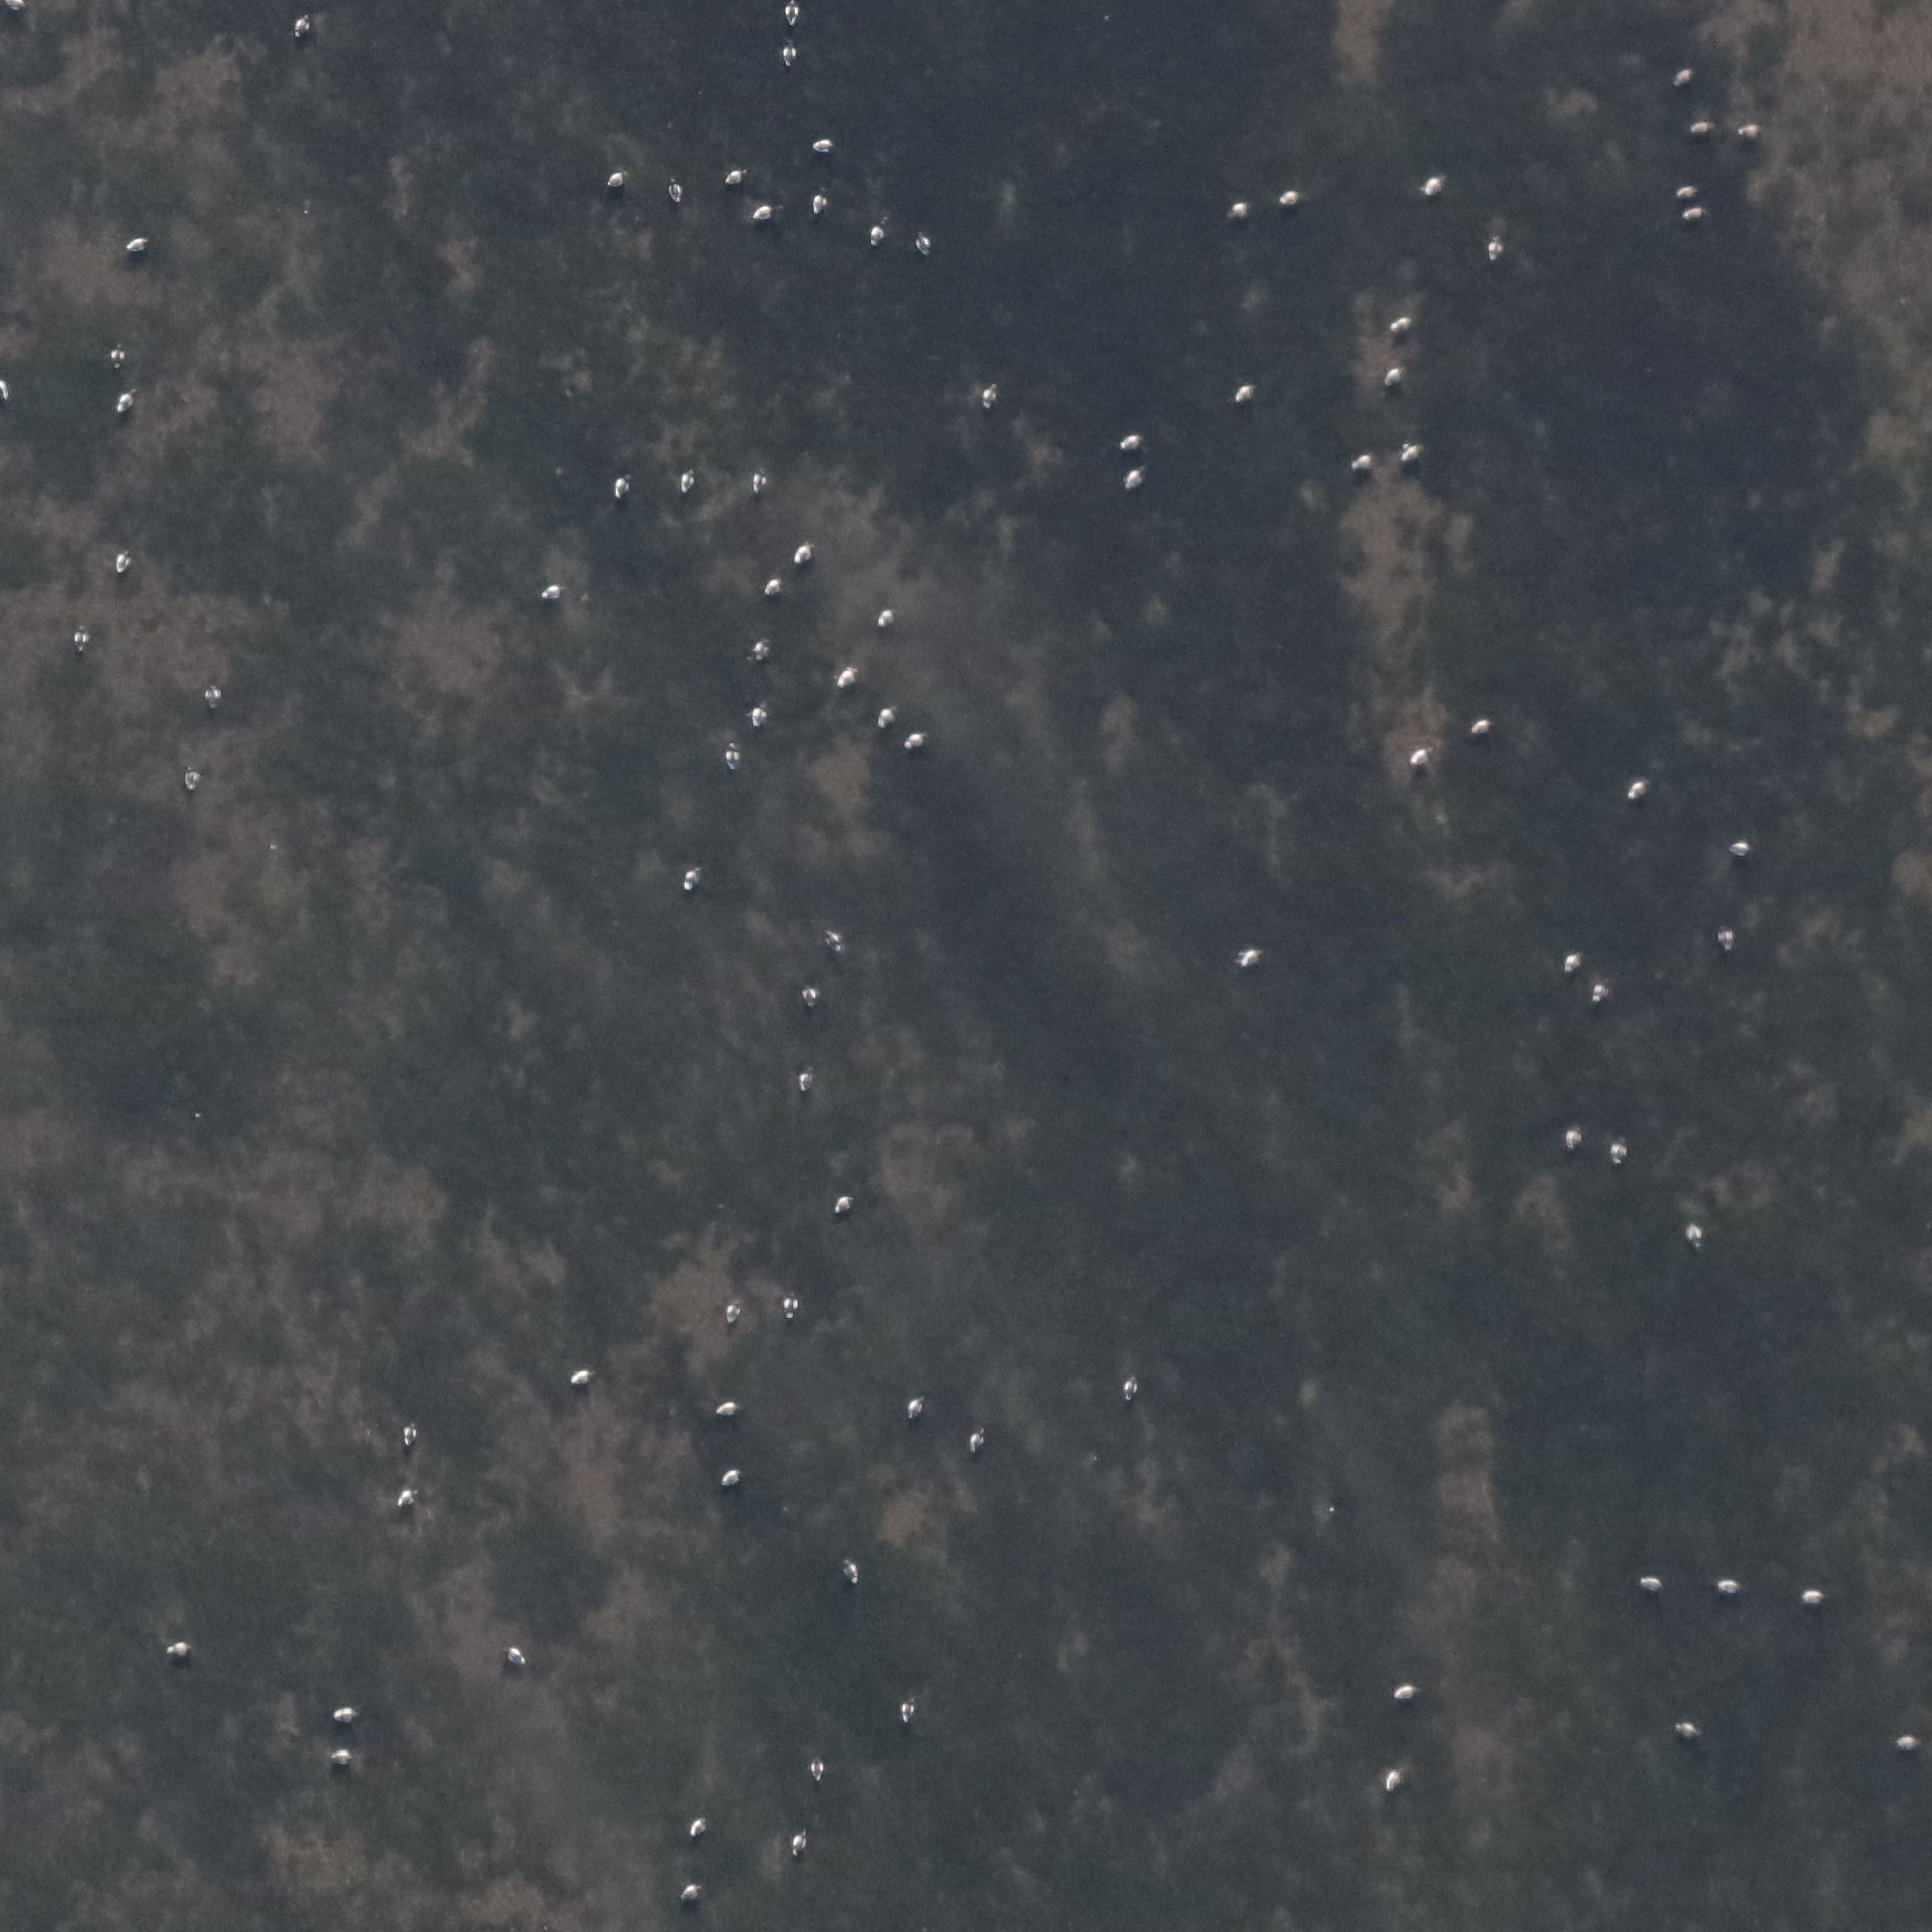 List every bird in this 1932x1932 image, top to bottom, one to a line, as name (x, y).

brant (15, 5)
brant (793, 9)
brant (300, 23)
brant (797, 55)
brant (1677, 65)
brant (1690, 126)
brant (1748, 129)
brant (823, 144)
brant (622, 172)
brant (733, 178)
brant (1433, 180)
brant (1686, 186)
brant (681, 190)
brant (1288, 190)
brant (823, 195)
brant (1241, 210)
brant (771, 213)
brant (1702, 217)
brant (876, 228)
brant (923, 246)
brant (1494, 246)
brant (144, 247)
brant (1401, 329)
brant (115, 353)
brant (1246, 389)
brant (1400, 389)
brant (990, 393)
brant (128, 408)
brant (1136, 442)
brant (1411, 454)
brant (1372, 461)
brant (1136, 475)
brant (765, 478)
brant (688, 492)
brant (622, 496)
brant (802, 557)
brant (122, 559)
brant (772, 589)
brant (550, 594)
brant (885, 619)
brant (78, 642)
brant (766, 658)
brant (852, 678)
brant (216, 697)
brant (888, 710)
brant (767, 718)
brant (1477, 729)
brant (918, 745)
brant (1418, 747)
brant (729, 767)
brant (194, 776)
brant (1642, 788)
brant (1745, 861)
brant (689, 875)
brant (1733, 939)
brant (838, 945)
brant (1253, 955)
brant (1569, 963)
brant (811, 997)
brant (1611, 997)
brant (799, 1074)
brant (1579, 1138)
brant (1627, 1150)
brant (848, 1201)
brant (1702, 1238)
brant (730, 1313)
brant (781, 1315)
brant (579, 1378)
brant (1136, 1394)
brant (730, 1401)
brant (913, 1404)
brant (980, 1438)
brant (411, 1441)
brant (732, 1465)
brant (401, 1493)
brant (851, 1569)
brant (1640, 1578)
brant (1737, 1589)
brant (1803, 1602)
brant (179, 1638)
brant (514, 1656)
brant (1409, 1693)
brant (345, 1712)
brant (918, 1712)
brant (1682, 1733)
brant (1908, 1745)
brant (340, 1755)
brant (817, 1767)
brant (1391, 1778)
brant (699, 1827)
brant (812, 1838)
brant (703, 1889)